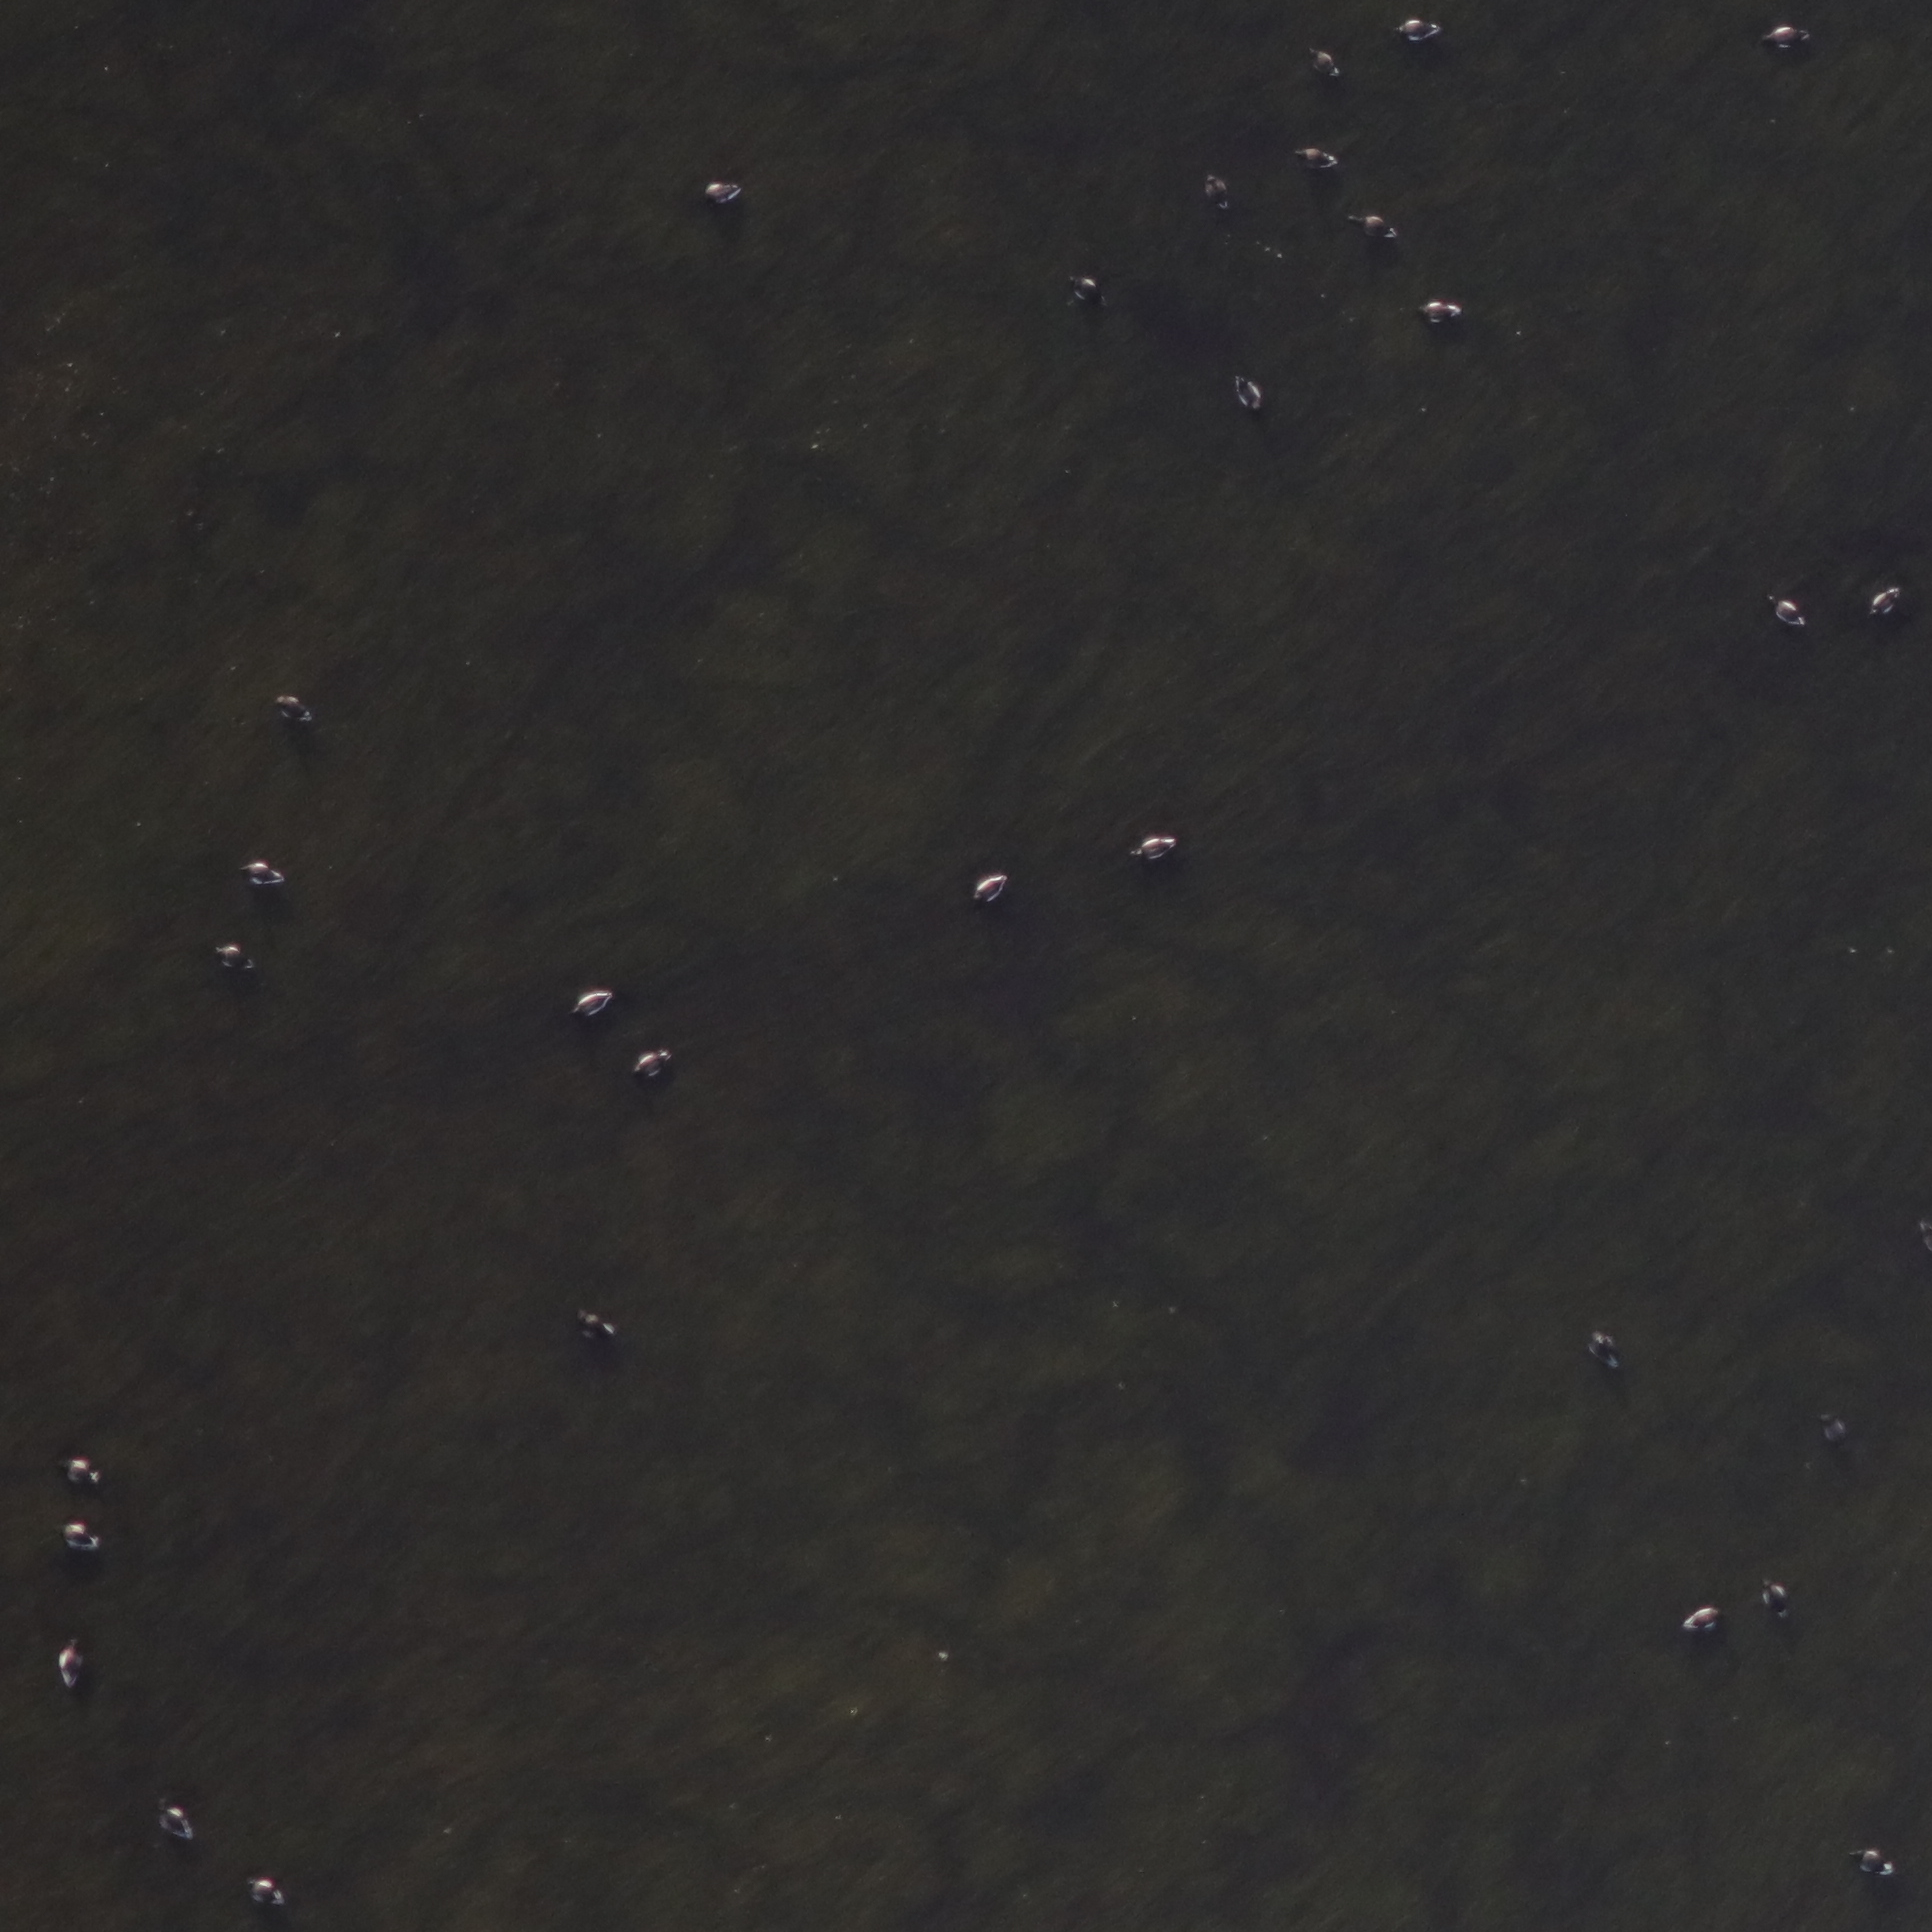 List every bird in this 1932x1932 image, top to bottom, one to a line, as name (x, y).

brant (1421, 20)
brant (1784, 36)
brant (1323, 63)
brant (1316, 156)
brant (1218, 185)
brant (720, 193)
brant (1376, 227)
brant (1091, 290)
brant (1438, 310)
brant (1249, 395)
brant (1883, 601)
brant (1794, 612)
brant (292, 708)
brant (1155, 849)
brant (260, 866)
brant (990, 890)
brant (226, 948)
brant (589, 1002)
brant (652, 1065)
brant (1931, 1237)
brant (596, 1326)
brant (1604, 1347)
brant (1833, 1434)
brant (81, 1471)
brant (77, 1534)
brant (1775, 1598)
brant (1697, 1619)
brant (71, 1663)
brant (173, 1823)
brant (1873, 1863)
brant (262, 1893)